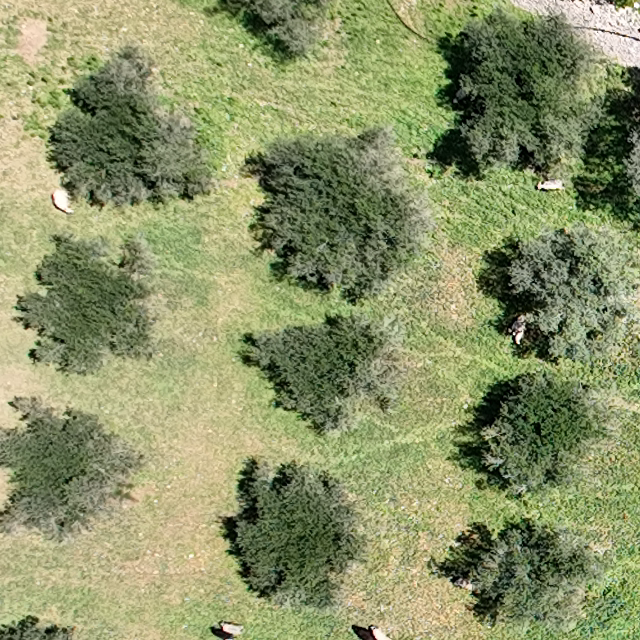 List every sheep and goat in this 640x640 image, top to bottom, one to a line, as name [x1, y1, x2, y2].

sheep [537, 178, 563, 192]
sheep [52, 189, 75, 214]
sheep [511, 316, 527, 345]
sheep [453, 579, 476, 591]
sheep [219, 620, 244, 635]
sheep [351, 625, 378, 639]
sheep [370, 625, 392, 639]